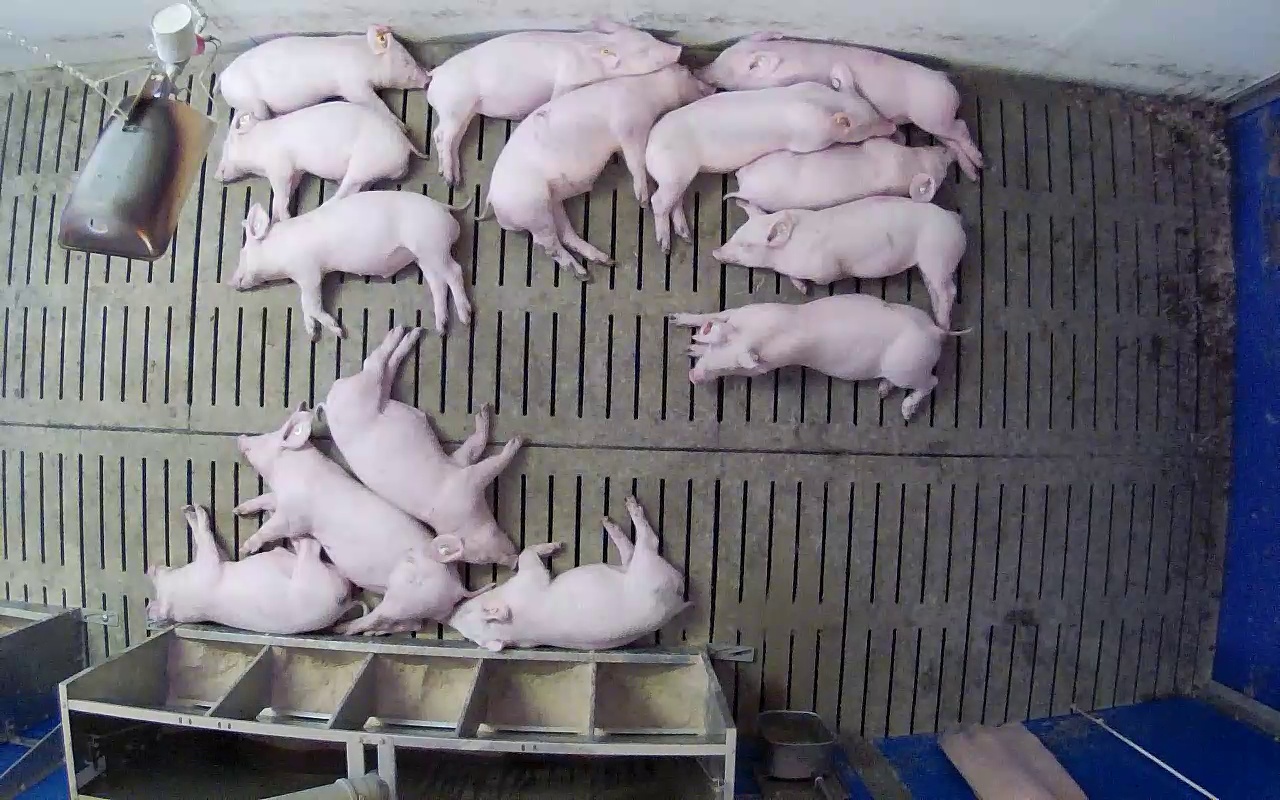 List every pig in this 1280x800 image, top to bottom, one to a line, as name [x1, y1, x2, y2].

pig [427, 19, 685, 187]
pig [215, 23, 432, 133]
pig [691, 31, 986, 185]
pig [473, 60, 718, 281]
pig [646, 61, 898, 252]
pig [215, 101, 428, 221]
pig [721, 136, 954, 212]
pig [227, 190, 477, 340]
pig [717, 194, 968, 331]
pig [665, 292, 971, 422]
pig [314, 323, 523, 569]
pig [229, 401, 500, 639]
pig [438, 493, 695, 653]
pig [146, 502, 370, 635]